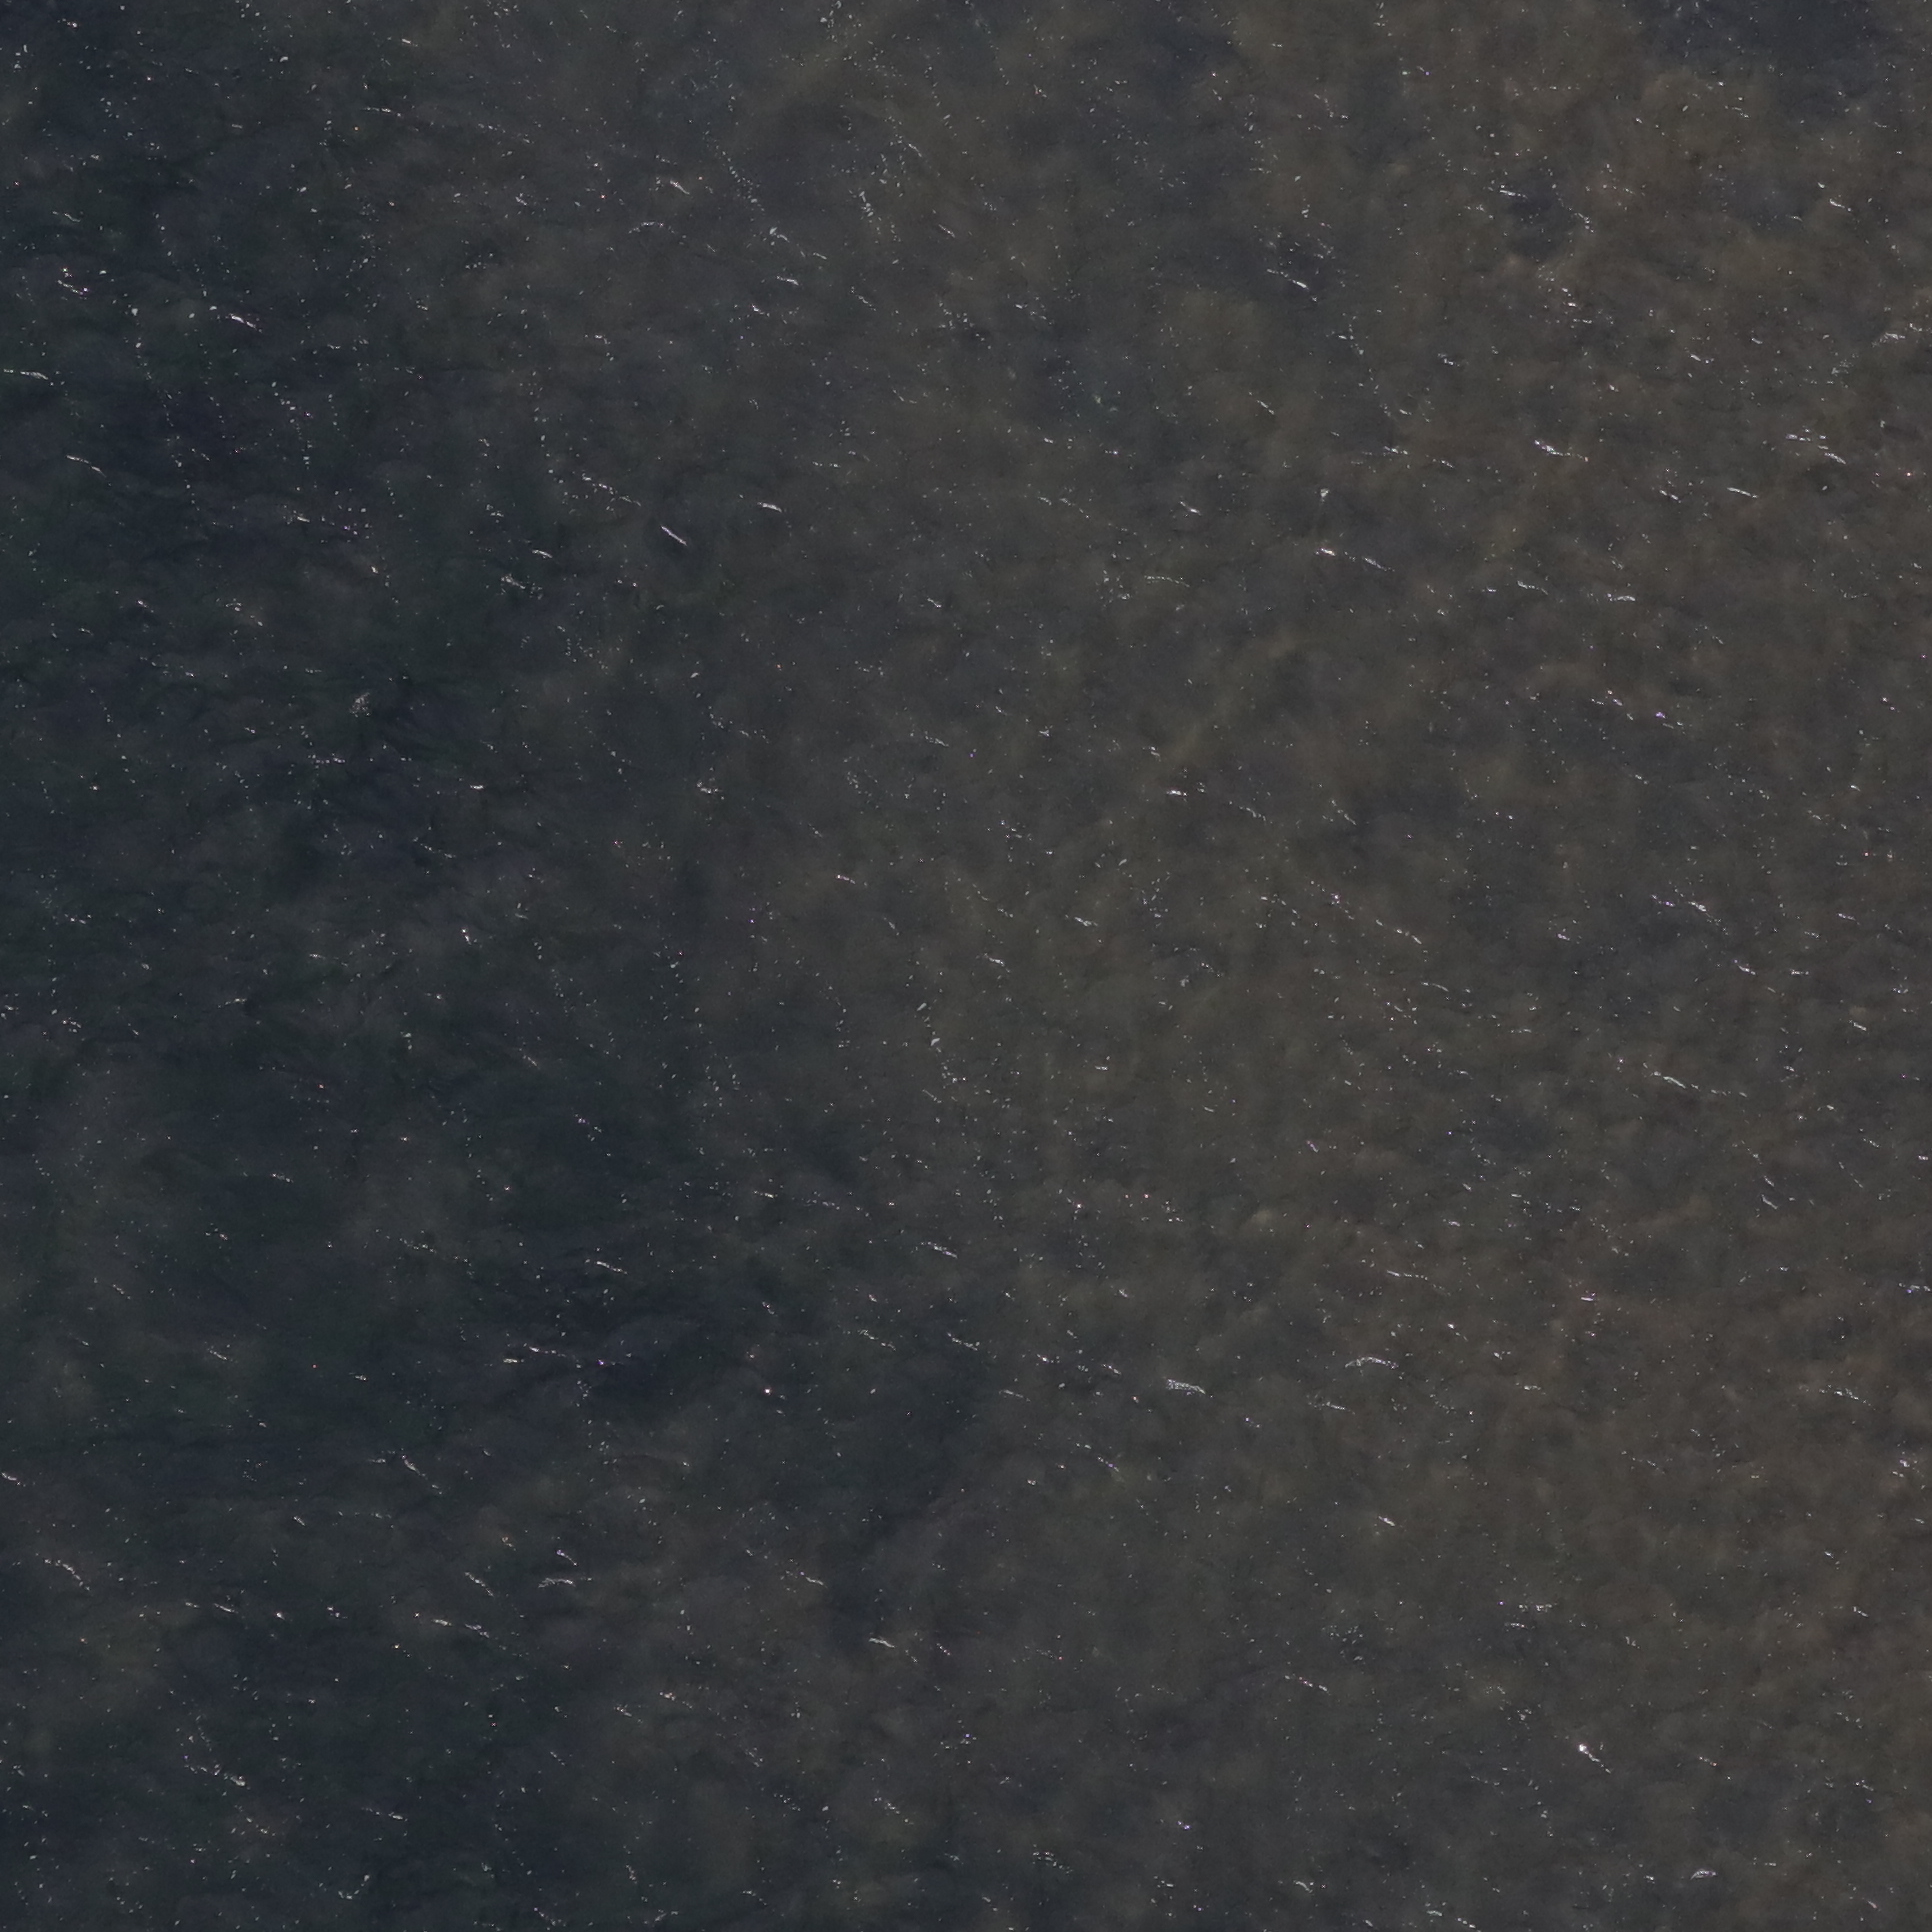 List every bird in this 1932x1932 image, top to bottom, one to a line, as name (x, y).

None